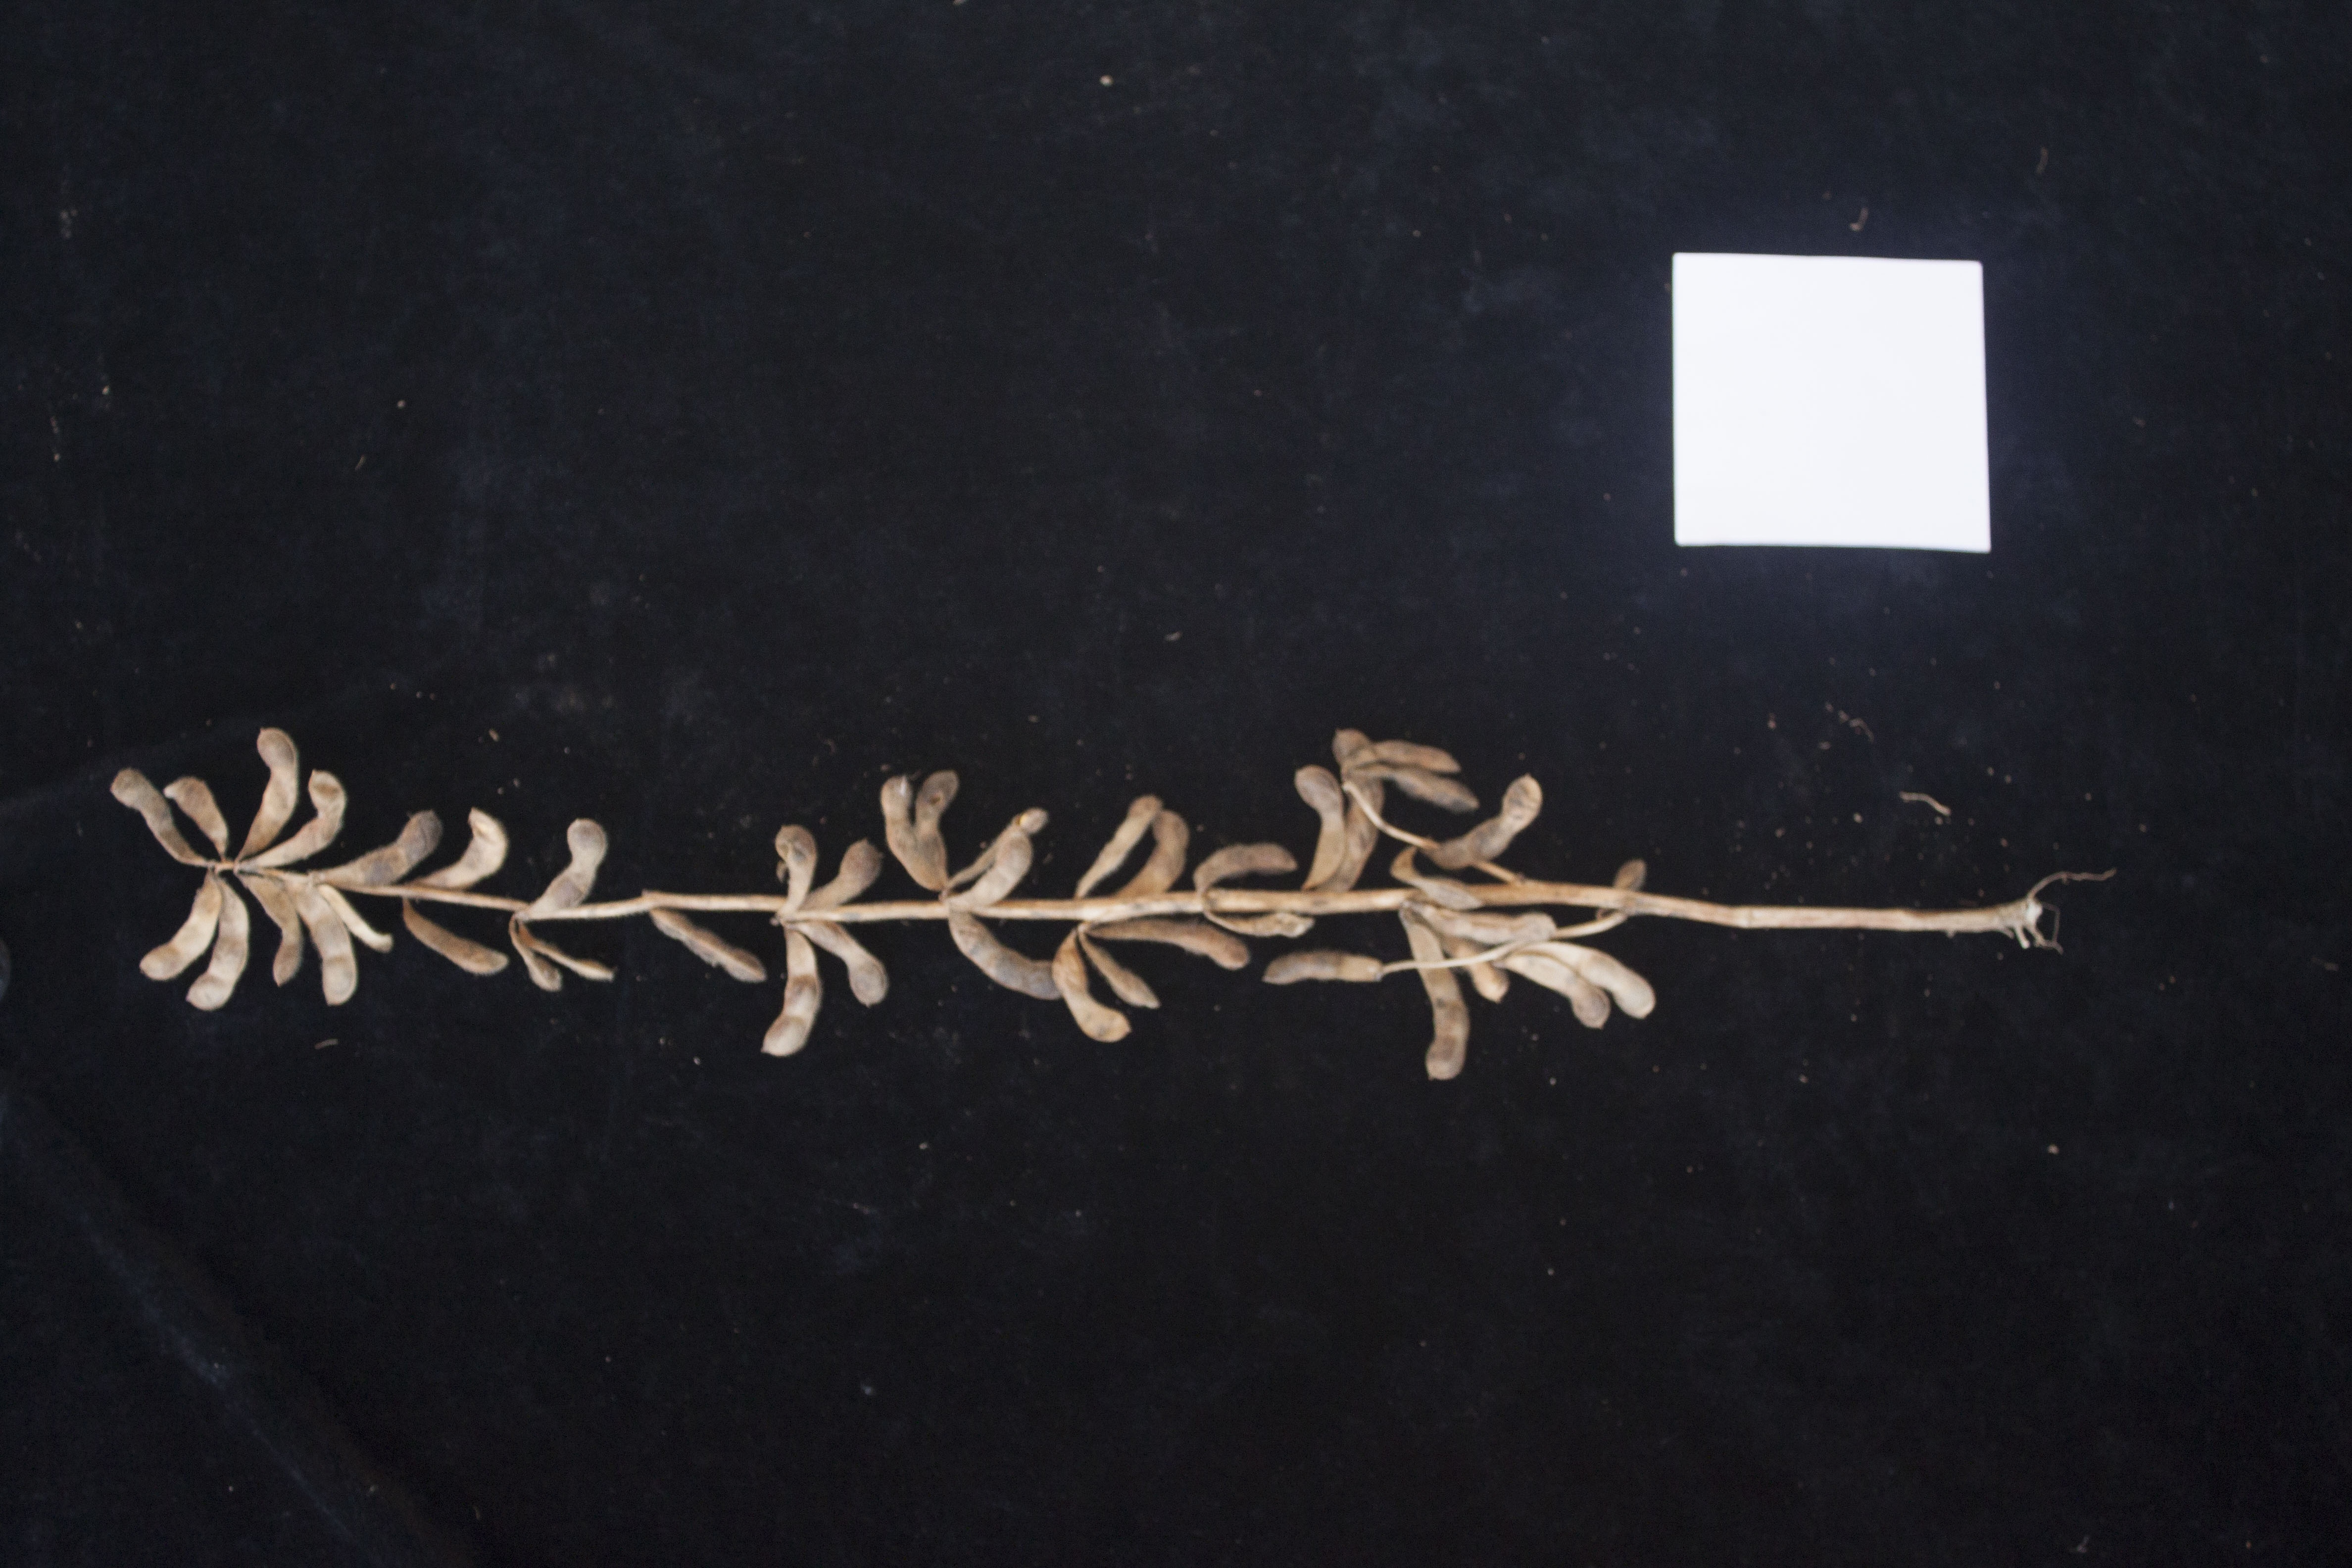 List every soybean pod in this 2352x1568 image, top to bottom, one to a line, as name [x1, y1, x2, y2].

soybean pod [1318, 731, 1383, 895]
soybean pod [239, 732, 299, 862]
soybean pod [1350, 743, 1461, 774]
soybean pod [1294, 767, 1346, 889]
soybean pod [1348, 767, 1478, 811]
soybean pod [113, 769, 211, 866]
soybean pod [917, 773, 957, 888]
soybean pod [244, 773, 345, 870]
soybean pod [882, 777, 942, 891]
soybean pod [1432, 777, 1539, 869]
soybean pod [165, 780, 227, 860]
soybean pod [1075, 799, 1162, 899]
soybean pod [410, 811, 507, 889]
soybean pod [951, 811, 1047, 888]
soybean pod [1115, 811, 1186, 897]
soybean pod [322, 812, 444, 885]
soybean pod [512, 822, 607, 921]
soybean pod [947, 824, 1031, 906]
soybean pod [773, 826, 817, 921]
soybean pod [1194, 844, 1298, 895]
soybean pod [795, 847, 879, 911]
soybean pod [1393, 852, 1488, 910]
soybean pod [1615, 861, 1646, 892]
soybean pod [140, 876, 221, 979]
soybean pod [238, 879, 301, 986]
soybean pod [187, 879, 248, 1012]
soybean pod [283, 882, 357, 1004]
soybean pod [320, 887, 392, 954]
soybean pod [405, 903, 507, 975]
soybean pod [1406, 904, 1557, 944]
soybean pod [649, 909, 765, 982]
soybean pod [1401, 912, 1469, 1081]
soybean pod [1206, 913, 1314, 938]
soybean pod [951, 914, 1059, 998]
soybean pod [1085, 922, 1249, 969]
soybean pod [510, 924, 561, 993]
soybean pod [519, 925, 615, 980]
soybean pod [786, 925, 885, 1008]
soybean pod [764, 930, 822, 1057]
soybean pod [1054, 930, 1130, 1043]
soybean pod [1438, 930, 1508, 1002]
soybean pod [1080, 934, 1160, 1010]
soybean pod [1516, 946, 1656, 1016]
soybean pod [1265, 951, 1389, 983]
soybean pod [1487, 958, 1611, 1030]